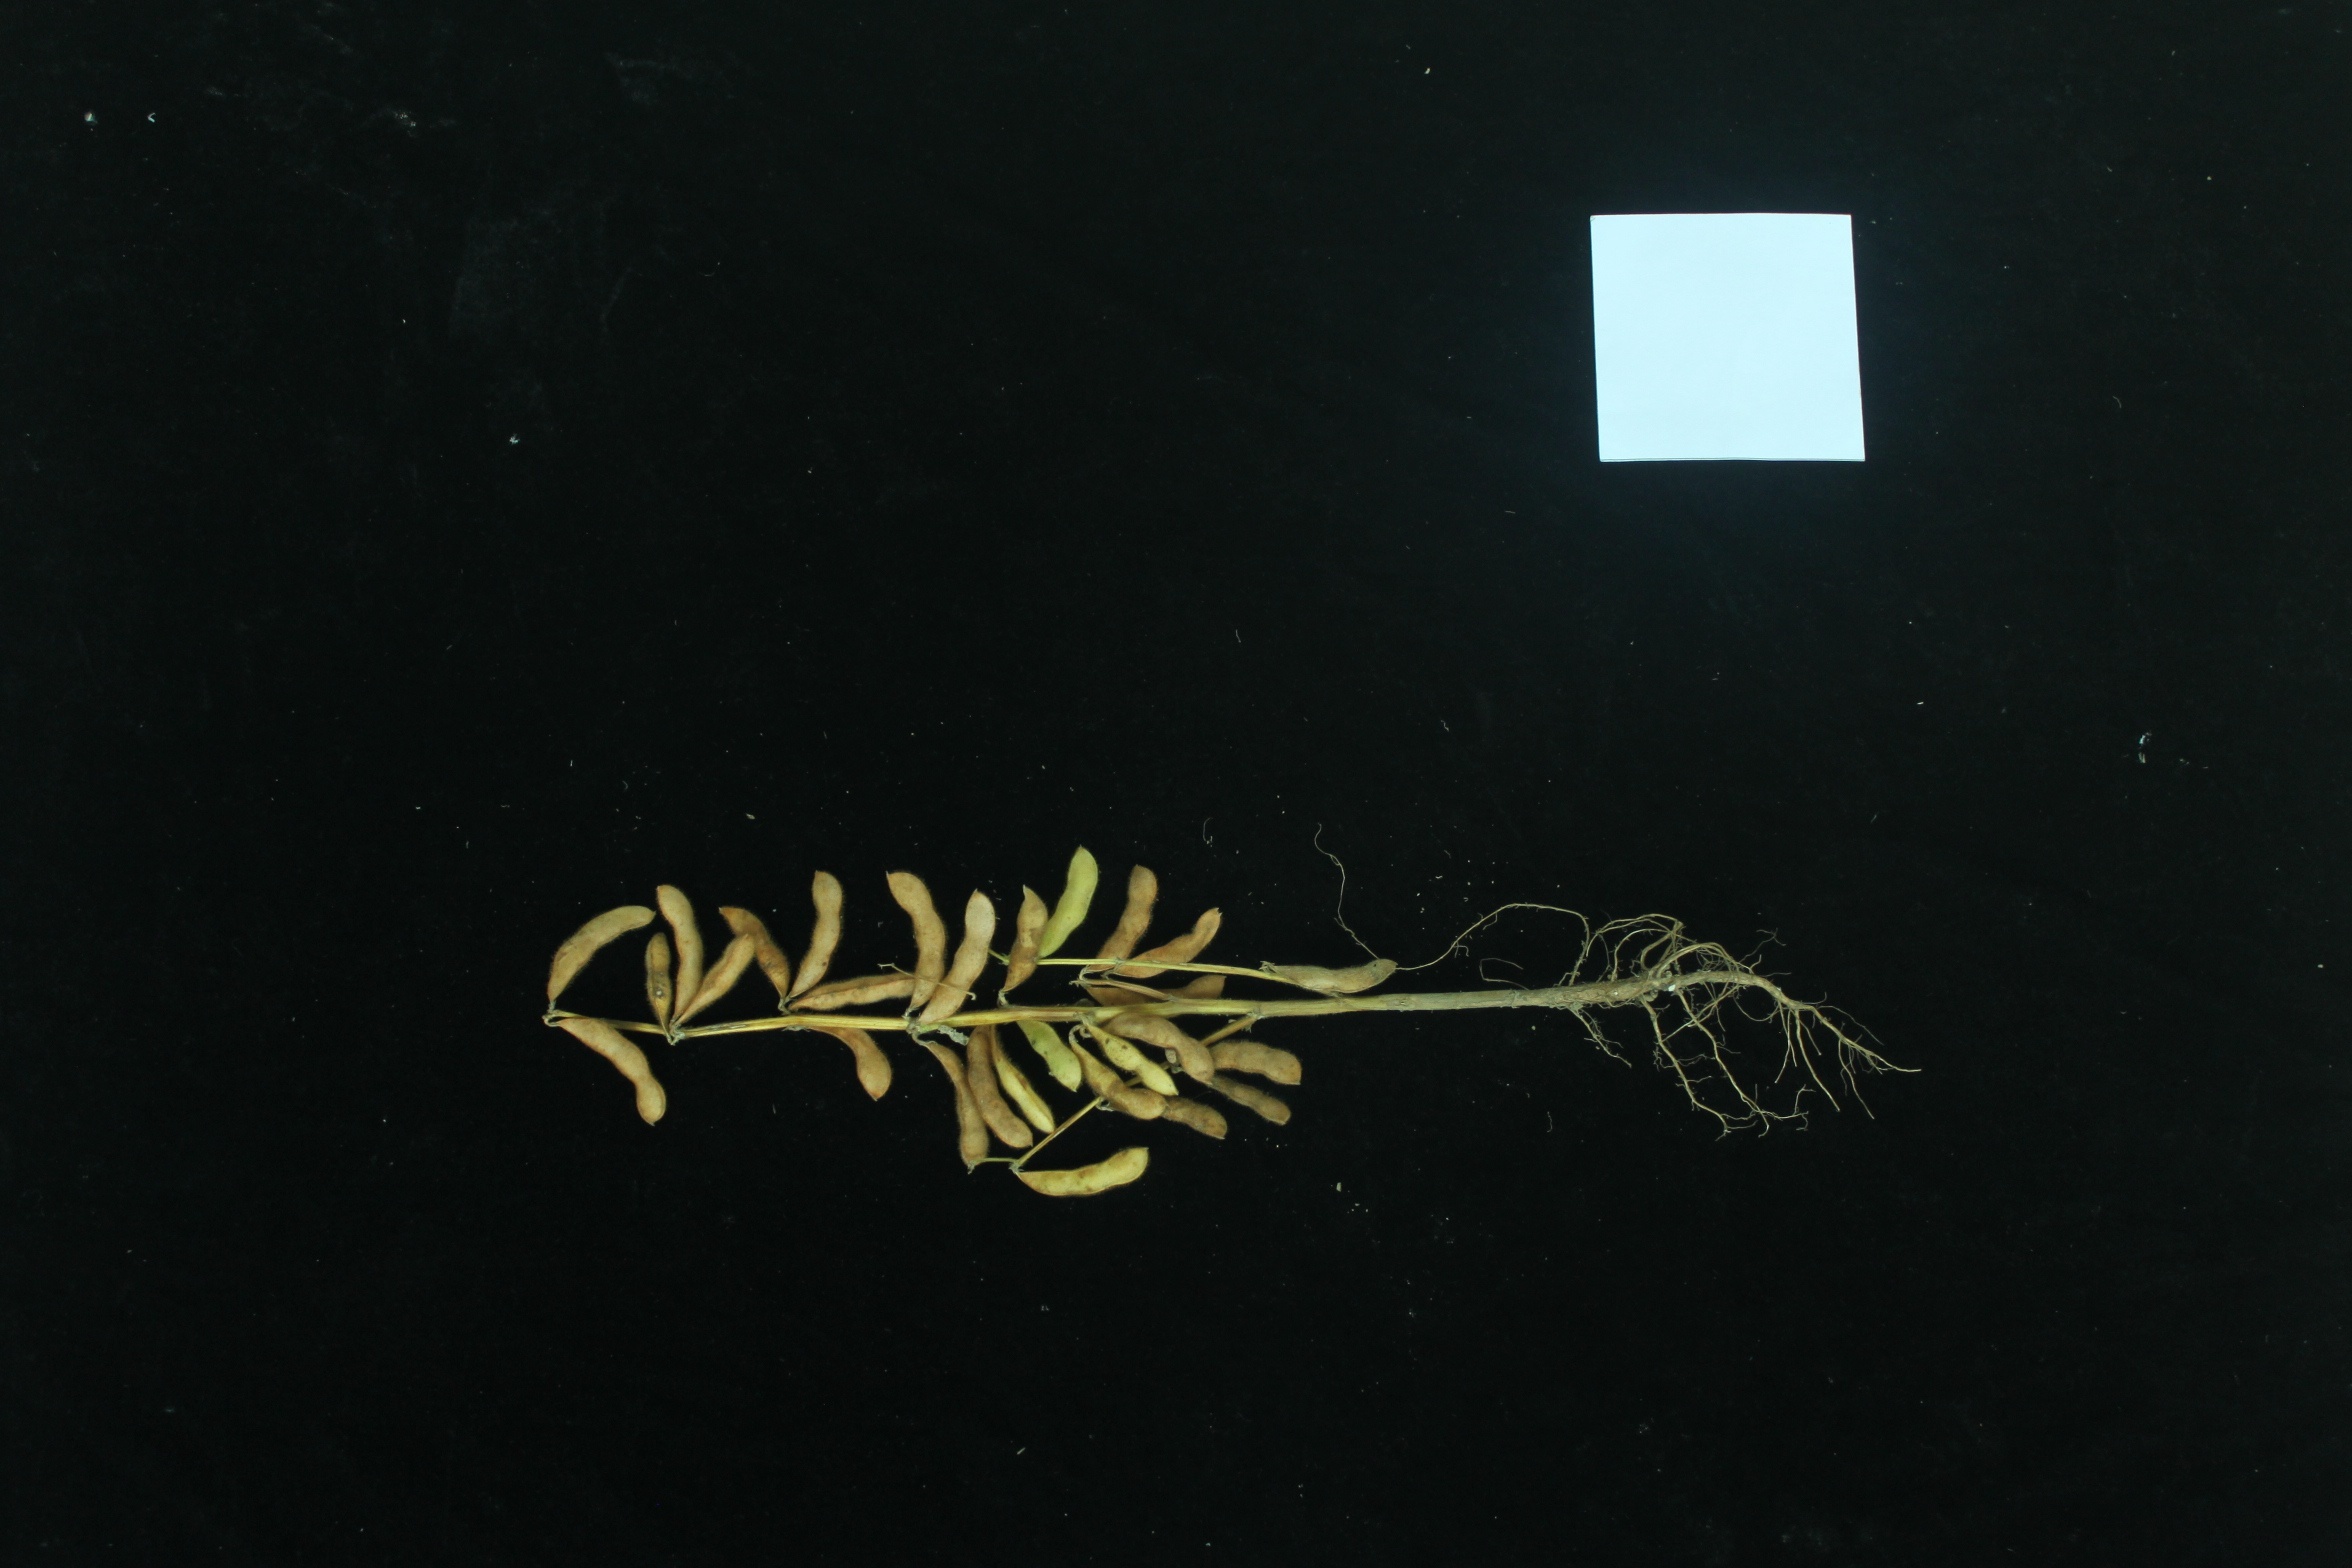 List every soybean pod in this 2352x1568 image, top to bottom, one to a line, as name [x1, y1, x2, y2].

soybean pod [1038, 845, 1099, 959]
soybean pod [1082, 866, 1157, 974]
soybean pod [786, 872, 842, 1001]
soybean pod [886, 872, 946, 1017]
soybean pod [1000, 885, 1047, 995]
soybean pod [656, 886, 703, 1024]
soybean pod [914, 890, 996, 1027]
soybean pod [548, 907, 655, 1011]
soybean pod [720, 907, 789, 1010]
soybean pod [1105, 908, 1220, 979]
soybean pod [676, 931, 754, 1026]
soybean pod [646, 934, 672, 1027]
soybean pod [1270, 958, 1395, 994]
soybean pod [788, 972, 913, 1013]
soybean pod [1083, 975, 1226, 1007]
soybean pod [1102, 1015, 1215, 1087]
soybean pod [549, 1017, 665, 1125]
soybean pod [1016, 1022, 1082, 1094]
soybean pod [1082, 1023, 1178, 1097]
soybean pod [966, 1026, 1031, 1147]
soybean pod [989, 1026, 1055, 1135]
soybean pod [786, 1028, 891, 1100]
soybean pod [1068, 1031, 1164, 1120]
soybean pod [912, 1041, 988, 1171]
soybean pod [1209, 1042, 1302, 1086]
soybean pod [1211, 1077, 1289, 1126]
soybean pod [1160, 1098, 1227, 1142]
soybean pod [1011, 1148, 1147, 1196]